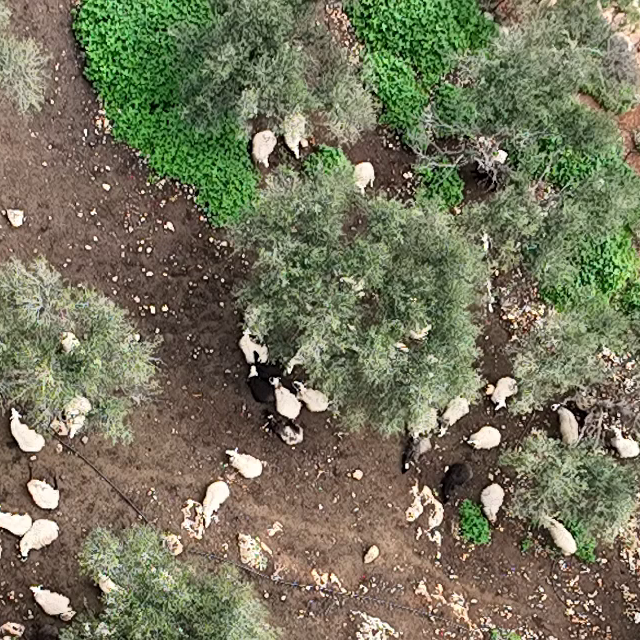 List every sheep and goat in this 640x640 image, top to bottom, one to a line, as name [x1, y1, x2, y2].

sheep [282, 113, 307, 161]
sheep [253, 130, 278, 169]
sheep [352, 159, 376, 195]
sheep [240, 327, 268, 363]
sheep [58, 329, 85, 355]
sheep [283, 344, 311, 373]
sheep [253, 351, 283, 377]
sheep [247, 366, 276, 403]
sheep [269, 376, 302, 421]
sheep [490, 376, 517, 412]
sheep [293, 380, 329, 412]
sheep [67, 393, 91, 439]
sheep [439, 396, 470, 438]
sheep [550, 403, 579, 445]
sheep [9, 407, 45, 452]
sheep [265, 414, 304, 444]
sheep [607, 424, 639, 459]
sheep [462, 426, 501, 451]
sheep [402, 434, 433, 473]
sheep [224, 448, 263, 479]
sheep [441, 463, 472, 507]
sheep [26, 479, 59, 510]
sheep [203, 480, 231, 528]
sheep [480, 482, 506, 525]
sheep [0, 501, 33, 536]
sheep [541, 513, 578, 557]
sheep [17, 519, 59, 559]
sheep [98, 570, 128, 596]
sheep [29, 586, 72, 614]
sheep [36, 623, 62, 639]